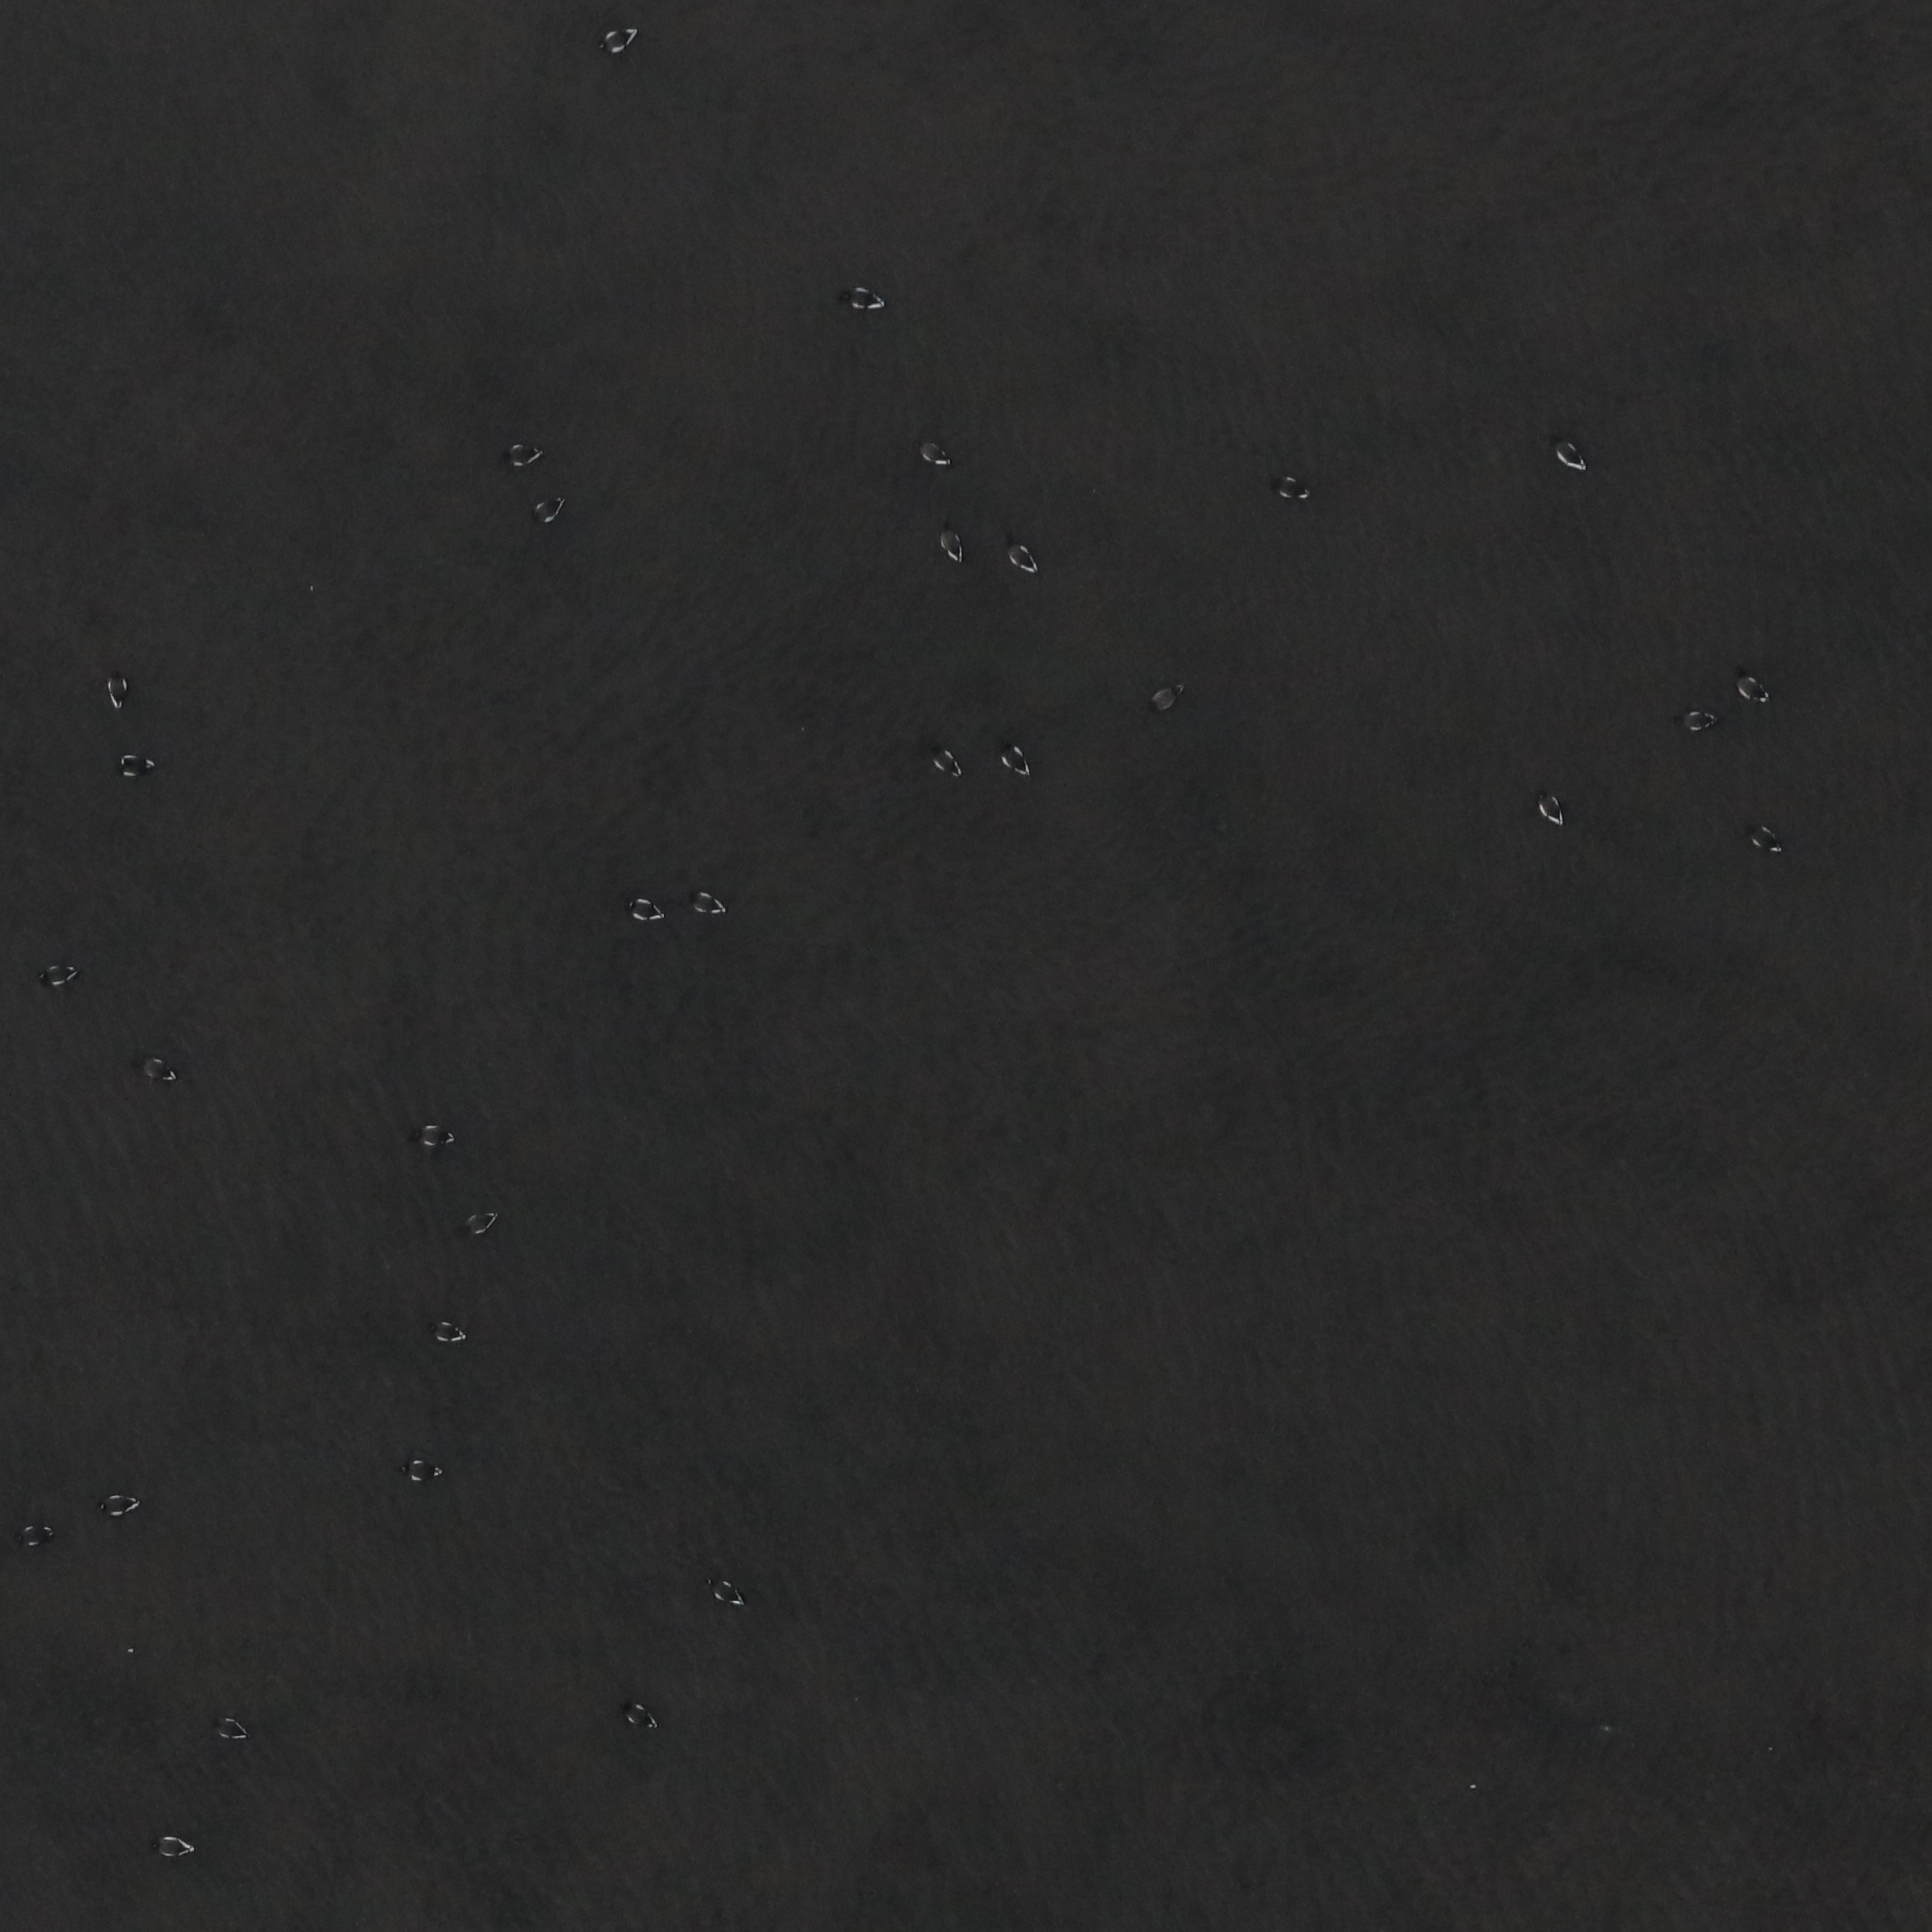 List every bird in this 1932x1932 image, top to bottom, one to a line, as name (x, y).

brant (618, 39)
brant (864, 299)
brant (933, 453)
brant (520, 454)
brant (1568, 455)
brant (1292, 489)
brant (546, 509)
brant (950, 544)
brant (1020, 557)
brant (1752, 688)
brant (117, 691)
brant (1163, 699)
brant (1699, 721)
brant (1014, 760)
brant (946, 761)
brant (134, 766)
brant (1550, 808)
brant (1766, 839)
brant (705, 901)
brant (643, 909)
brant (58, 976)
brant (158, 1067)
brant (433, 1136)
brant (479, 1223)
brant (447, 1332)
brant (421, 1471)
brant (118, 1505)
brant (35, 1536)
brant (726, 1593)
brant (640, 1715)
brant (229, 1728)
brant (171, 1846)